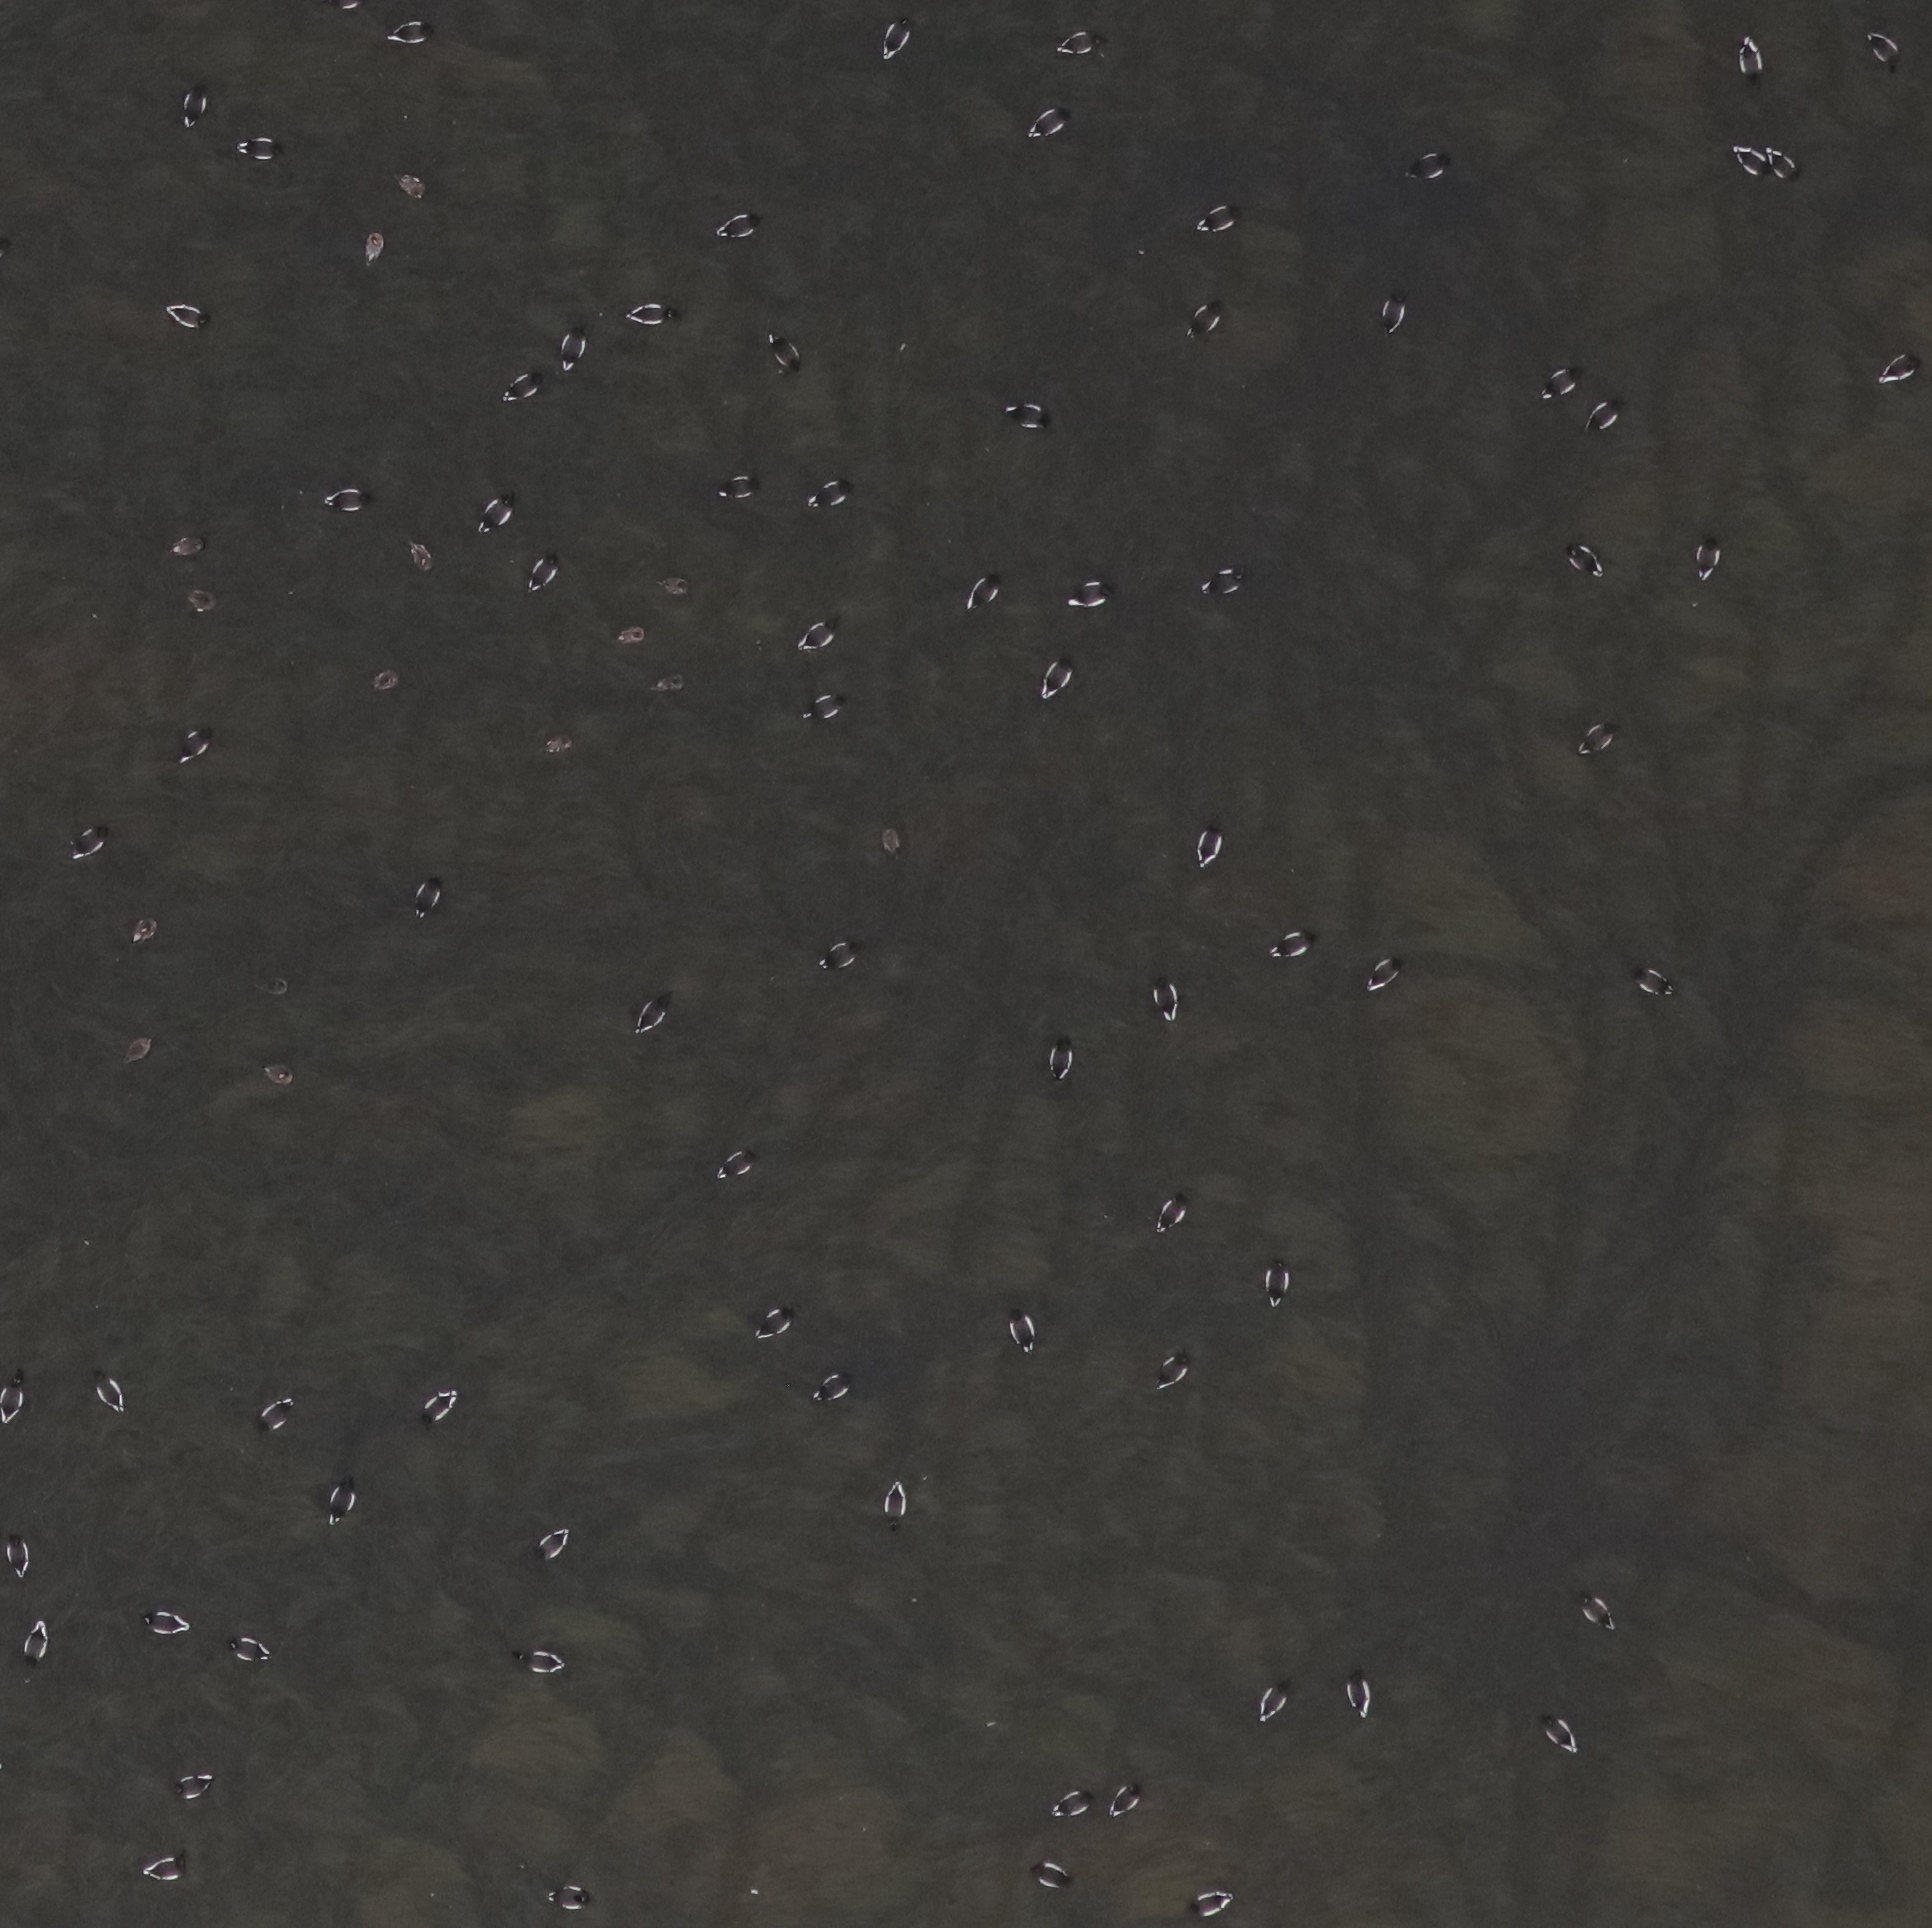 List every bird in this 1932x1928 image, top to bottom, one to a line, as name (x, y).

brant (411, 33)
brant (895, 37)
brant (1081, 43)
brant (1885, 51)
brant (1750, 62)
brant (195, 106)
brant (1048, 123)
brant (262, 149)
brant (1748, 163)
brant (1781, 164)
brant (1431, 167)
other bird (402, 191)
brant (1220, 220)
brant (740, 227)
other bird (378, 247)
brant (1393, 314)
brant (652, 315)
brant (189, 317)
brant (1205, 319)
brant (574, 348)
brant (784, 352)
brant (1900, 369)
brant (1559, 382)
brant (523, 387)
brant (1028, 416)
brant (1604, 416)
brant (740, 489)
brant (830, 496)
brant (349, 500)
brant (498, 513)
brant (188, 547)
other bird (436, 554)
brant (1586, 559)
brant (1708, 559)
brant (543, 572)
brant (1226, 583)
brant (986, 591)
brant (1090, 595)
other bird (684, 596)
brant (200, 601)
other bird (637, 634)
brant (819, 637)
brant (1057, 676)
other bird (391, 680)
other bird (664, 680)
brant (826, 706)
brant (1598, 739)
other bird (556, 741)
brant (196, 746)
other bird (892, 839)
brant (89, 844)
brant (1209, 846)
brant (429, 897)
other bird (152, 918)
brant (1293, 945)
brant (841, 956)
brant (1385, 975)
brant (1655, 982)
other bird (278, 988)
brant (1167, 1000)
brant (652, 1014)
other bird (137, 1050)
brant (1061, 1059)
other bird (276, 1071)
brant (737, 1164)
brant (1170, 1211)
brant (1277, 1280)
brant (775, 1322)
brant (1023, 1329)
brant (1175, 1368)
brant (833, 1386)
brant (110, 1392)
brant (12, 1398)
brant (439, 1407)
brant (276, 1415)
brant (343, 1500)
brant (897, 1503)
brant (553, 1544)
brant (18, 1555)
brant (1596, 1610)
brant (165, 1622)
brant (37, 1645)
brant (248, 1648)
brant (541, 1660)
brant (1358, 1694)
brant (1273, 1703)
brant (1561, 1732)
brant (195, 1784)
brant (1126, 1798)
brant (1074, 1802)
brant (166, 1866)
brant (1052, 1876)
brant (569, 1896)
brant (1208, 1904)